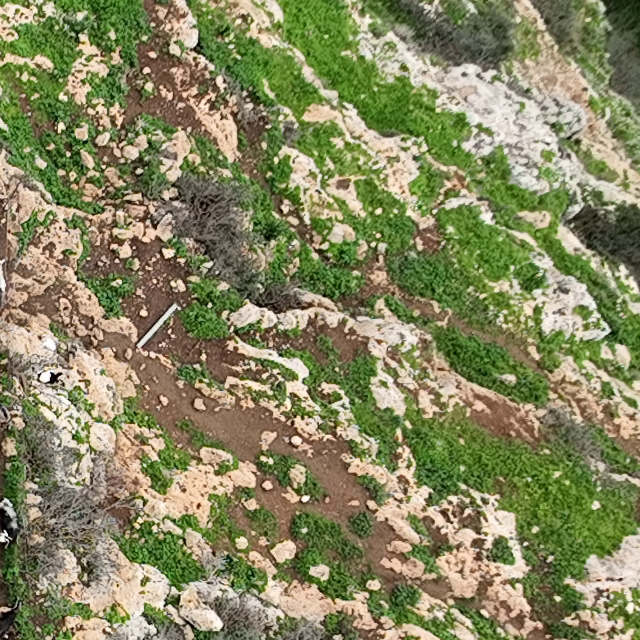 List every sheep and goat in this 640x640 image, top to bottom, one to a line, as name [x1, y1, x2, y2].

goat [0, 258, 7, 316]
goat [0, 391, 11, 424]
goat [0, 493, 18, 544]